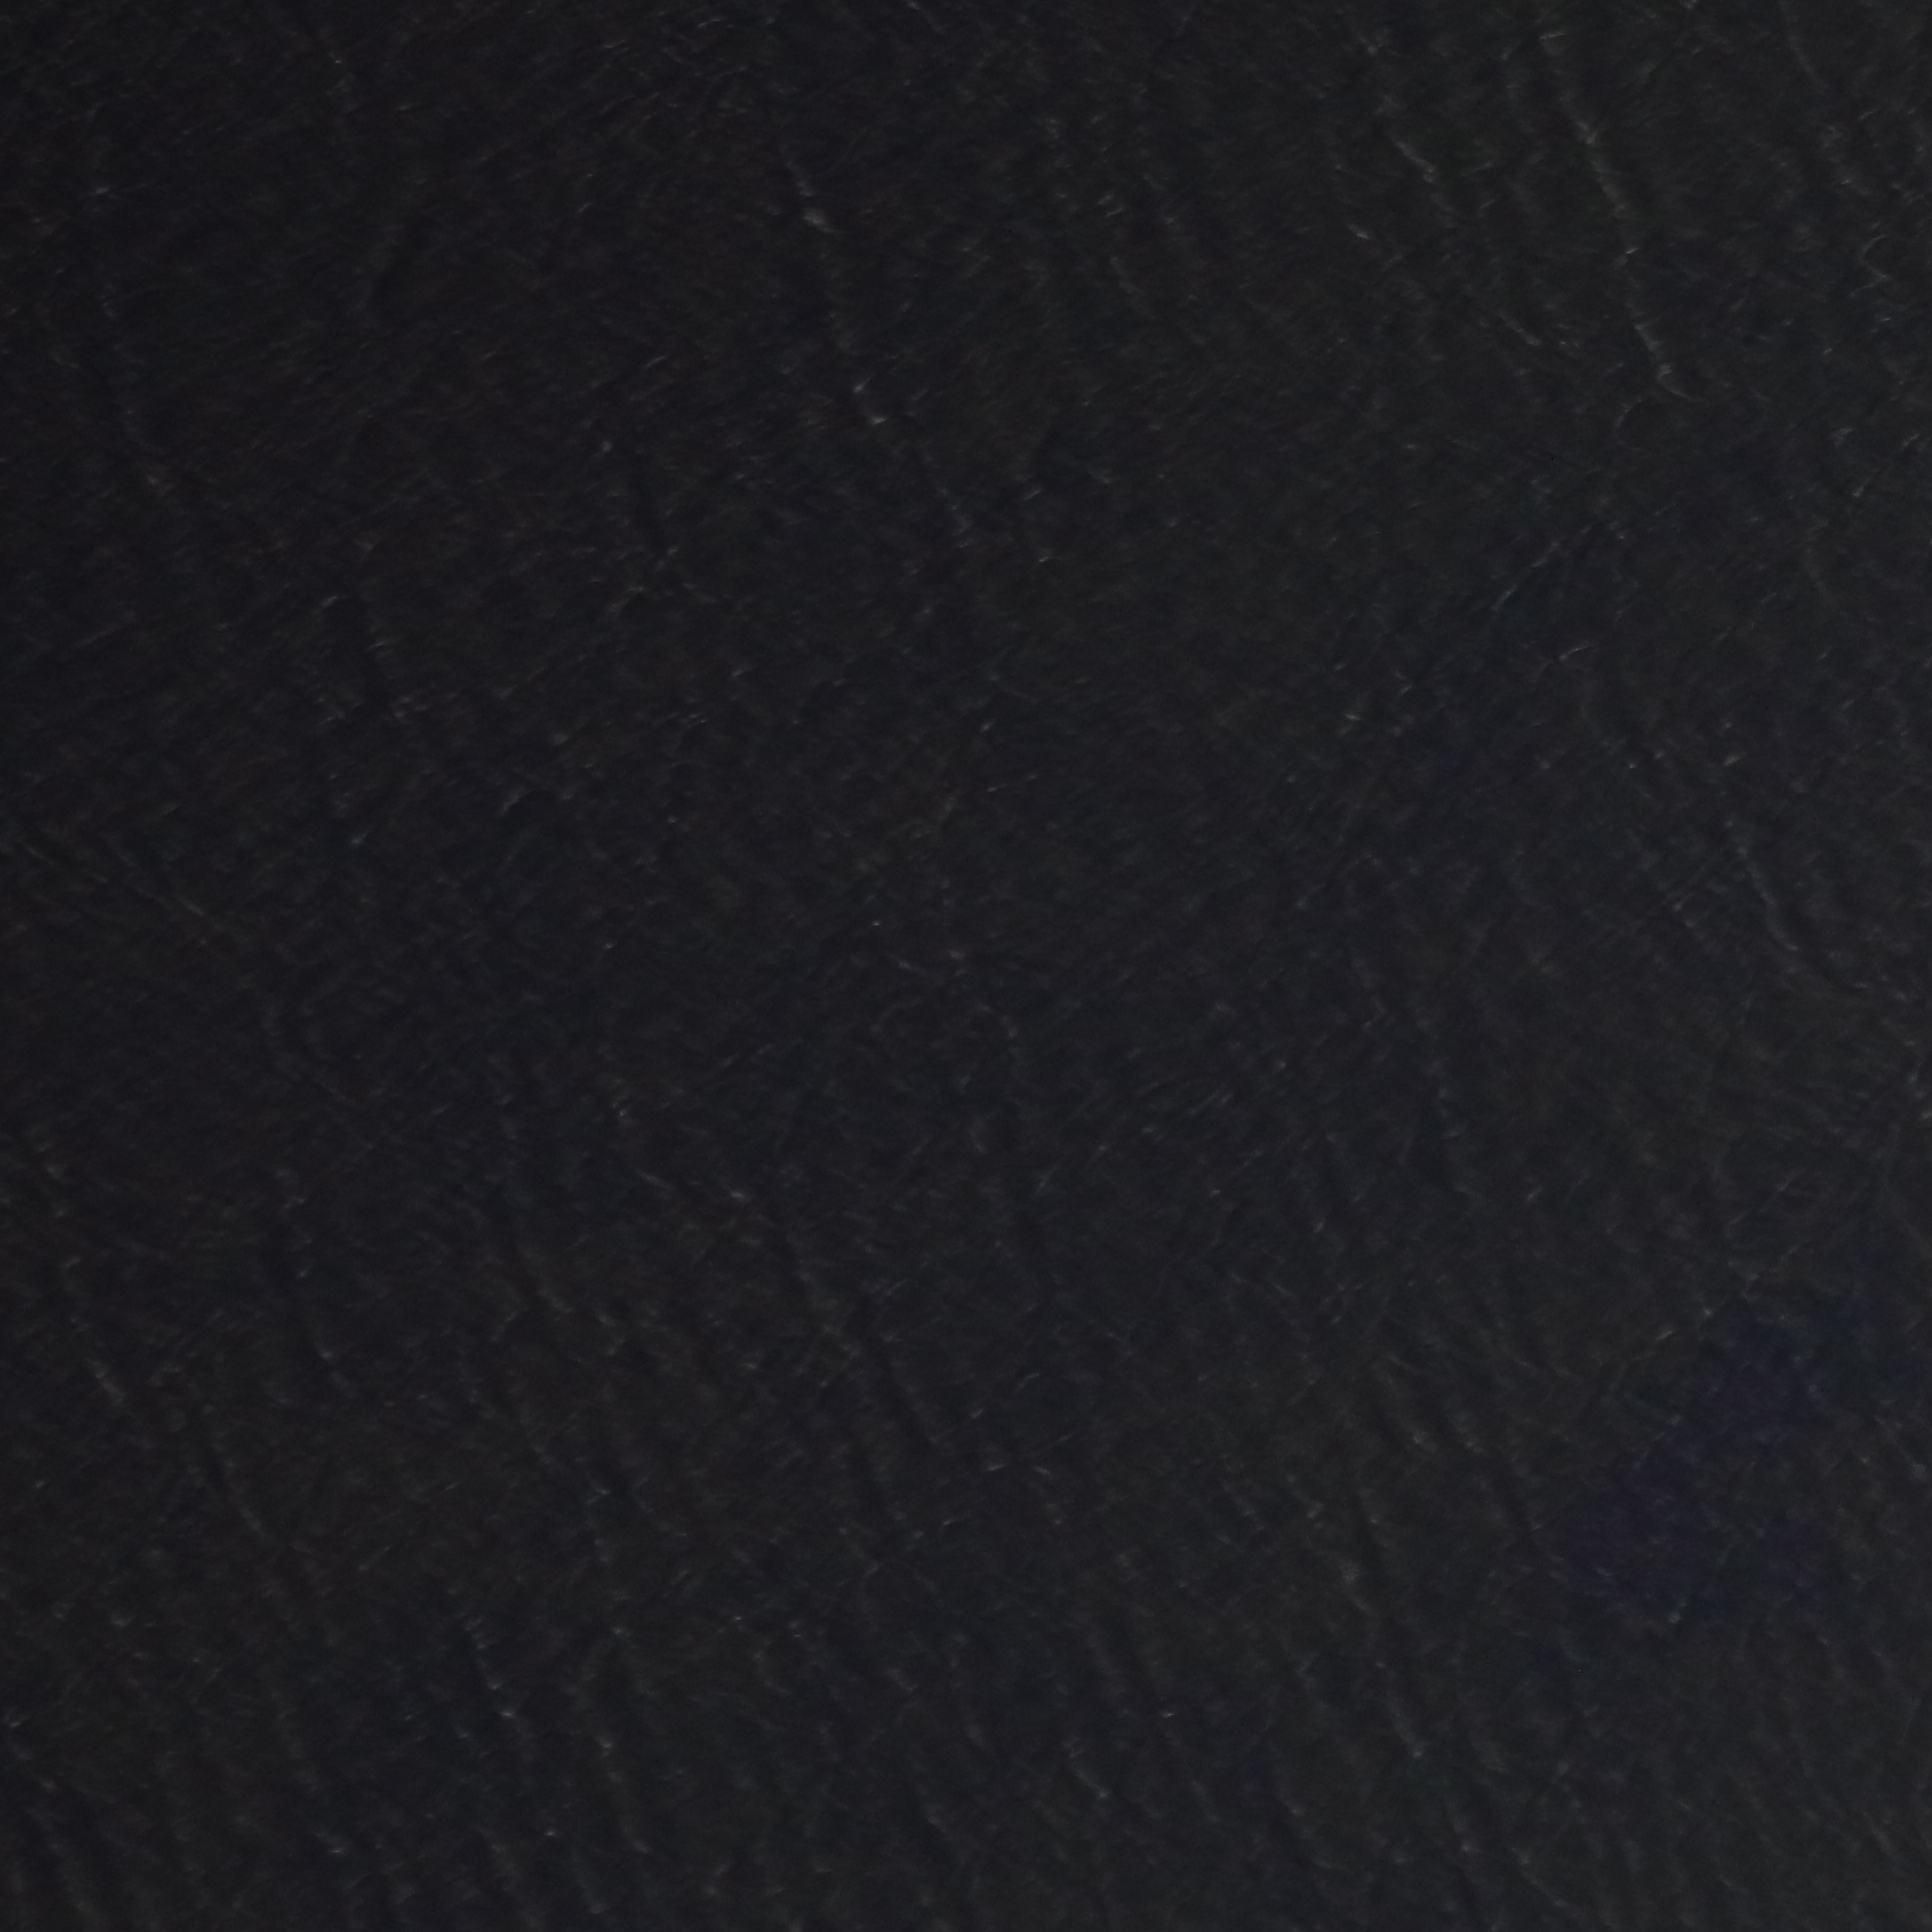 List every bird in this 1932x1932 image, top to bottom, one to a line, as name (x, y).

None